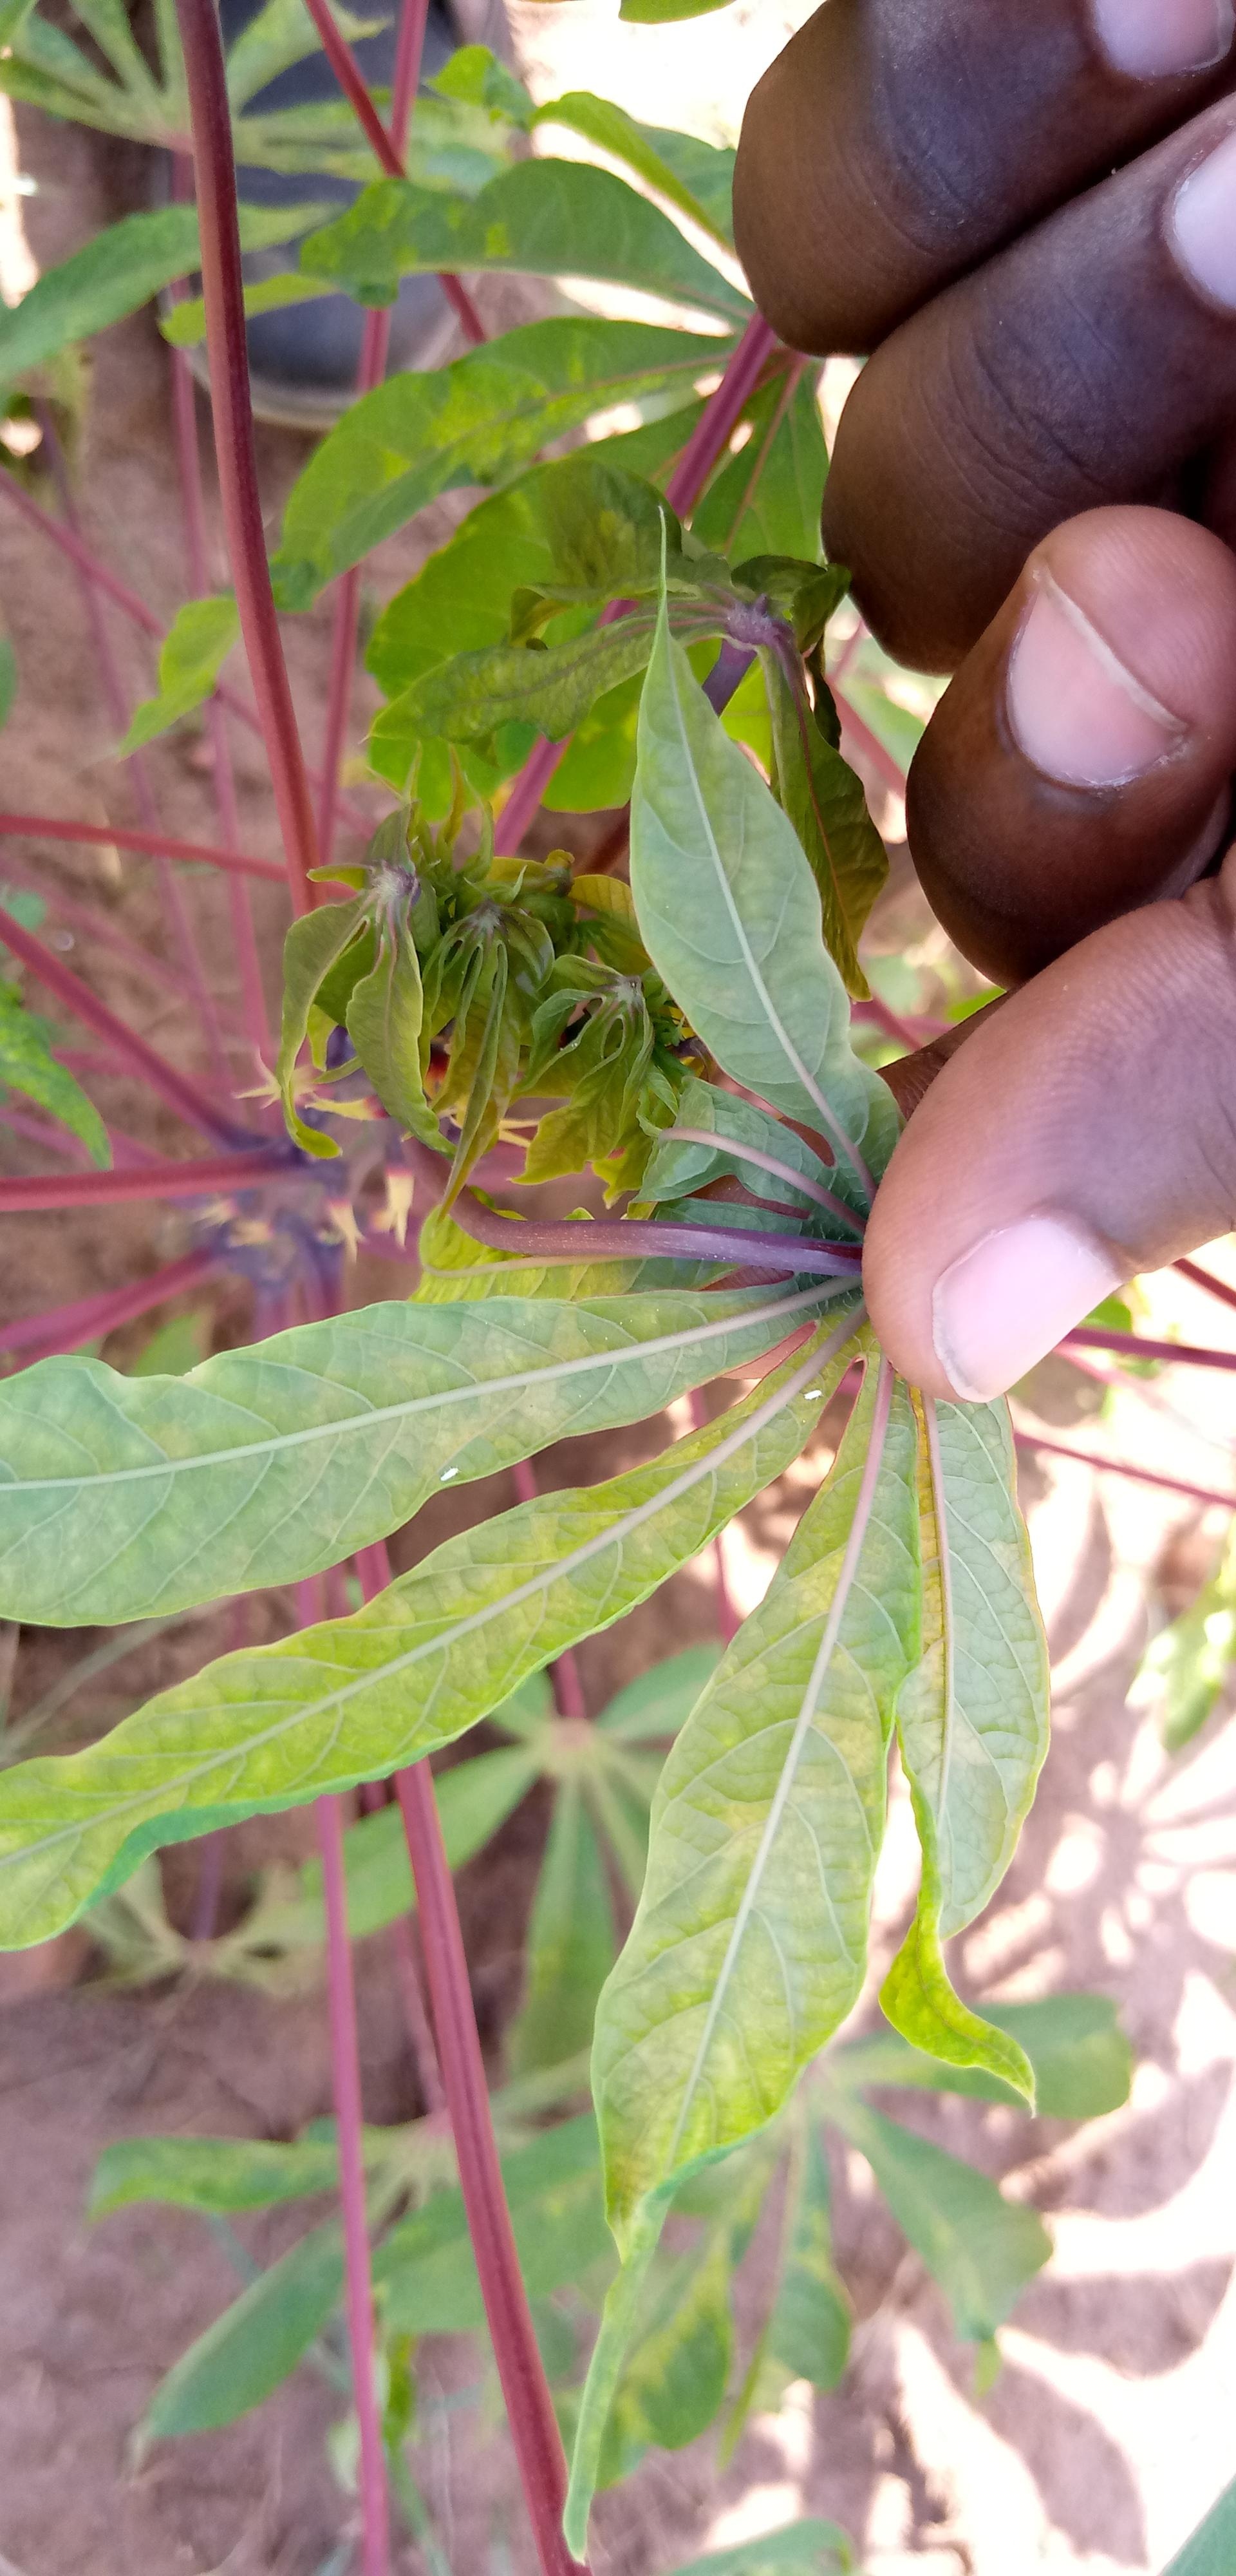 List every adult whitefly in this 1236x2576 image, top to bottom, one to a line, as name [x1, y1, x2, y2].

whitefly [802, 1381, 821, 1405]
whitefly [435, 1461, 462, 1487]